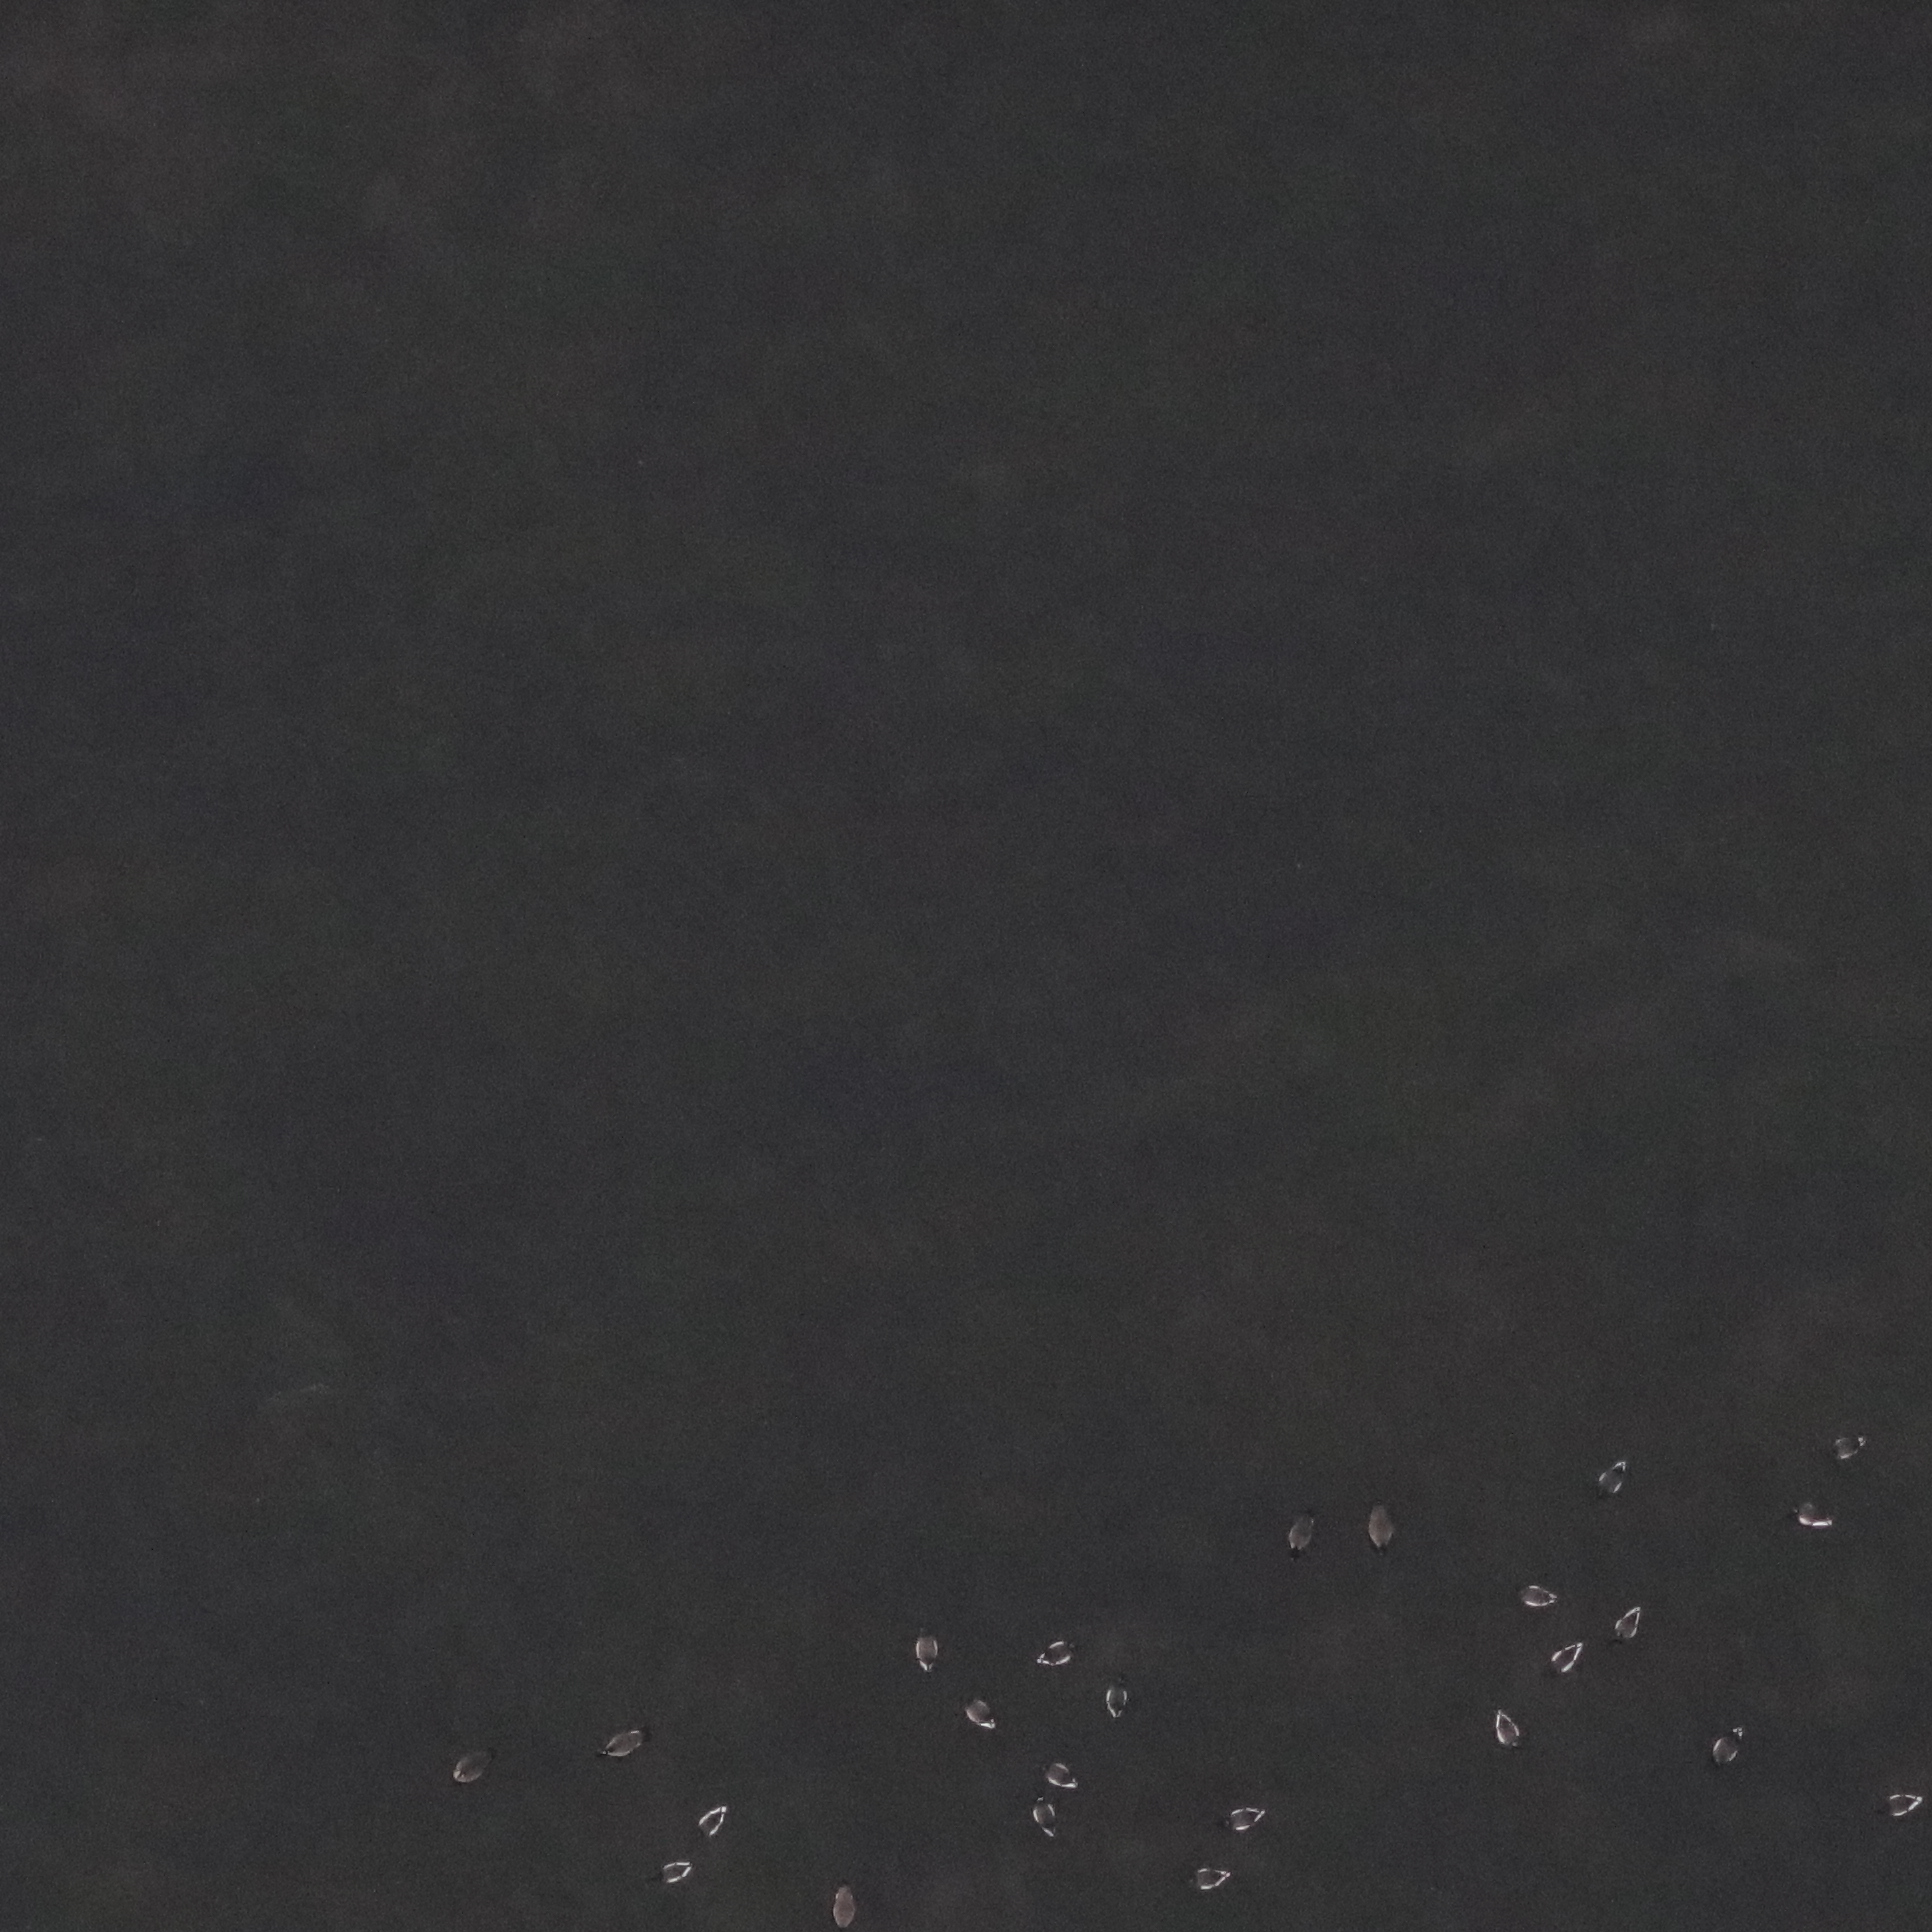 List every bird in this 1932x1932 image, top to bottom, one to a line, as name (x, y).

brant (1847, 1448)
brant (1611, 1479)
brant (1810, 1514)
Canada goose (1378, 1525)
Canada goose (1301, 1535)
brant (1537, 1597)
brant (1626, 1624)
brant (928, 1650)
brant (1057, 1653)
brant (1563, 1658)
brant (1116, 1699)
brant (978, 1711)
brant (1508, 1732)
Canada goose (623, 1743)
brant (1726, 1746)
Canada goose (473, 1767)
brant (1057, 1774)
brant (1897, 1803)
brant (1046, 1817)
brant (1243, 1820)
brant (711, 1822)
brant (674, 1872)
brant (1207, 1878)
Canada goose (846, 1907)